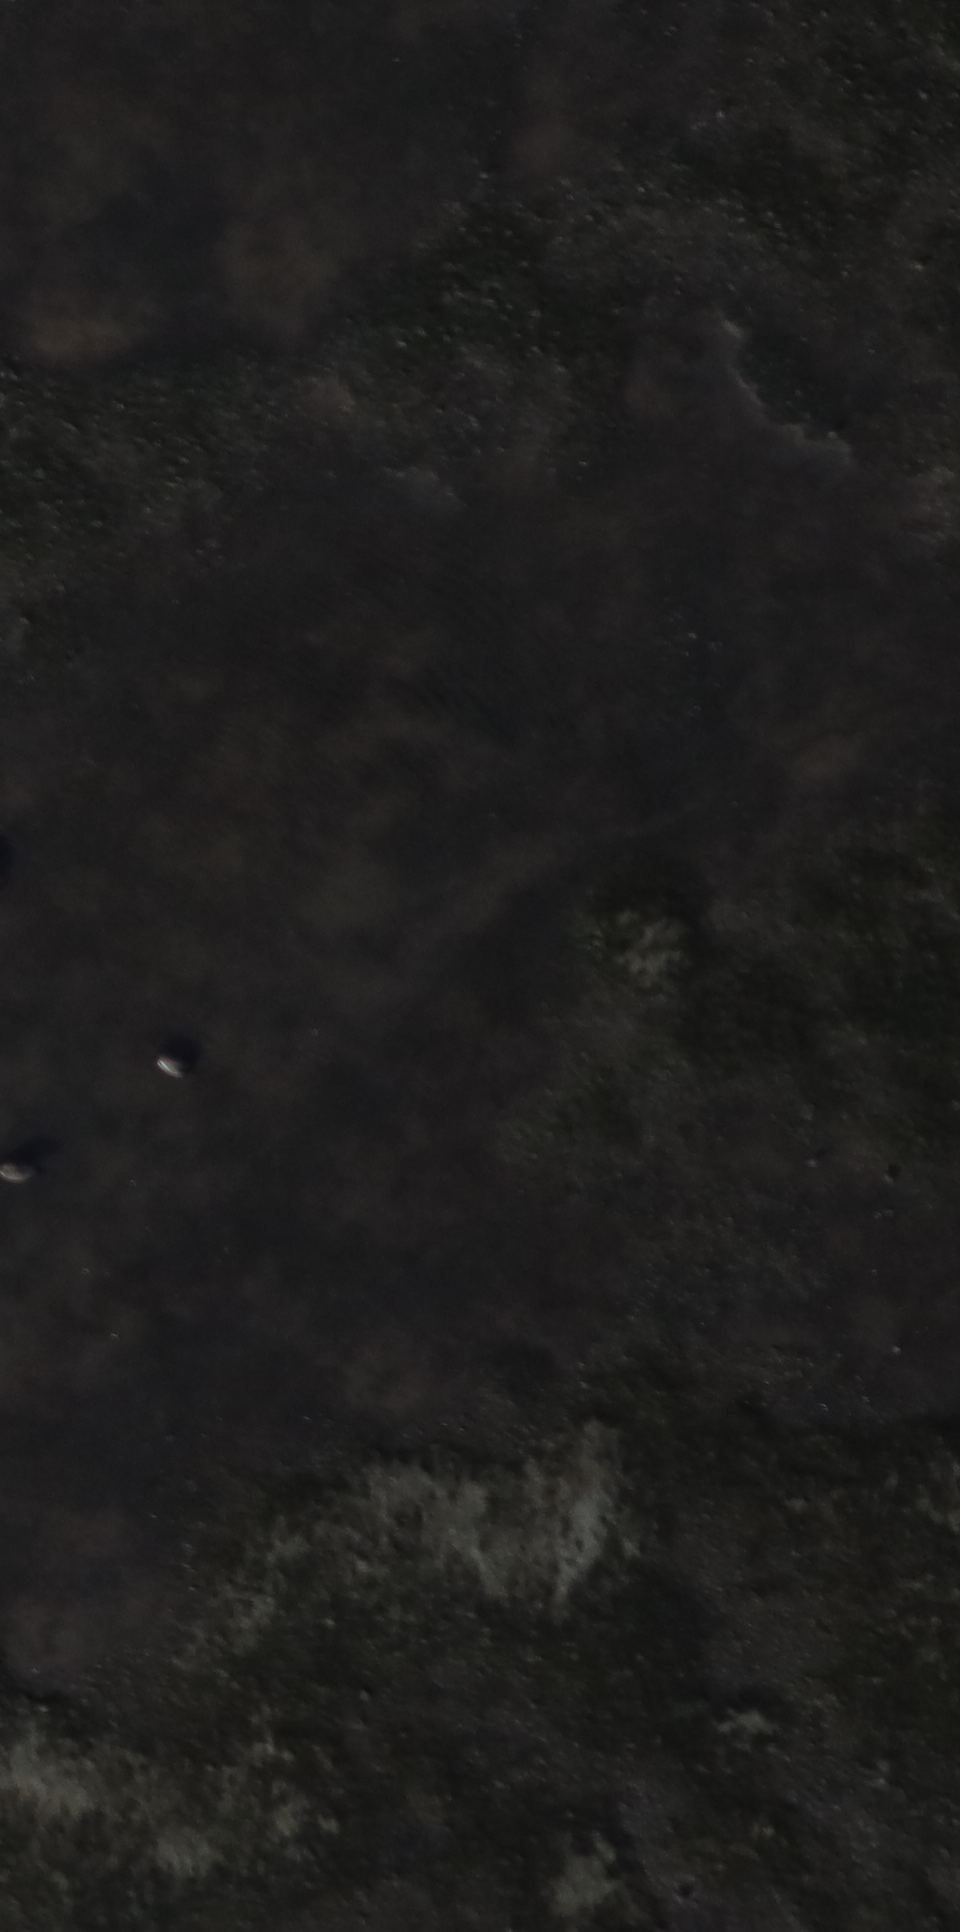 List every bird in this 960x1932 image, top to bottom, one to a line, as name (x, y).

Canada goose (168, 1062)
Canada goose (15, 1172)